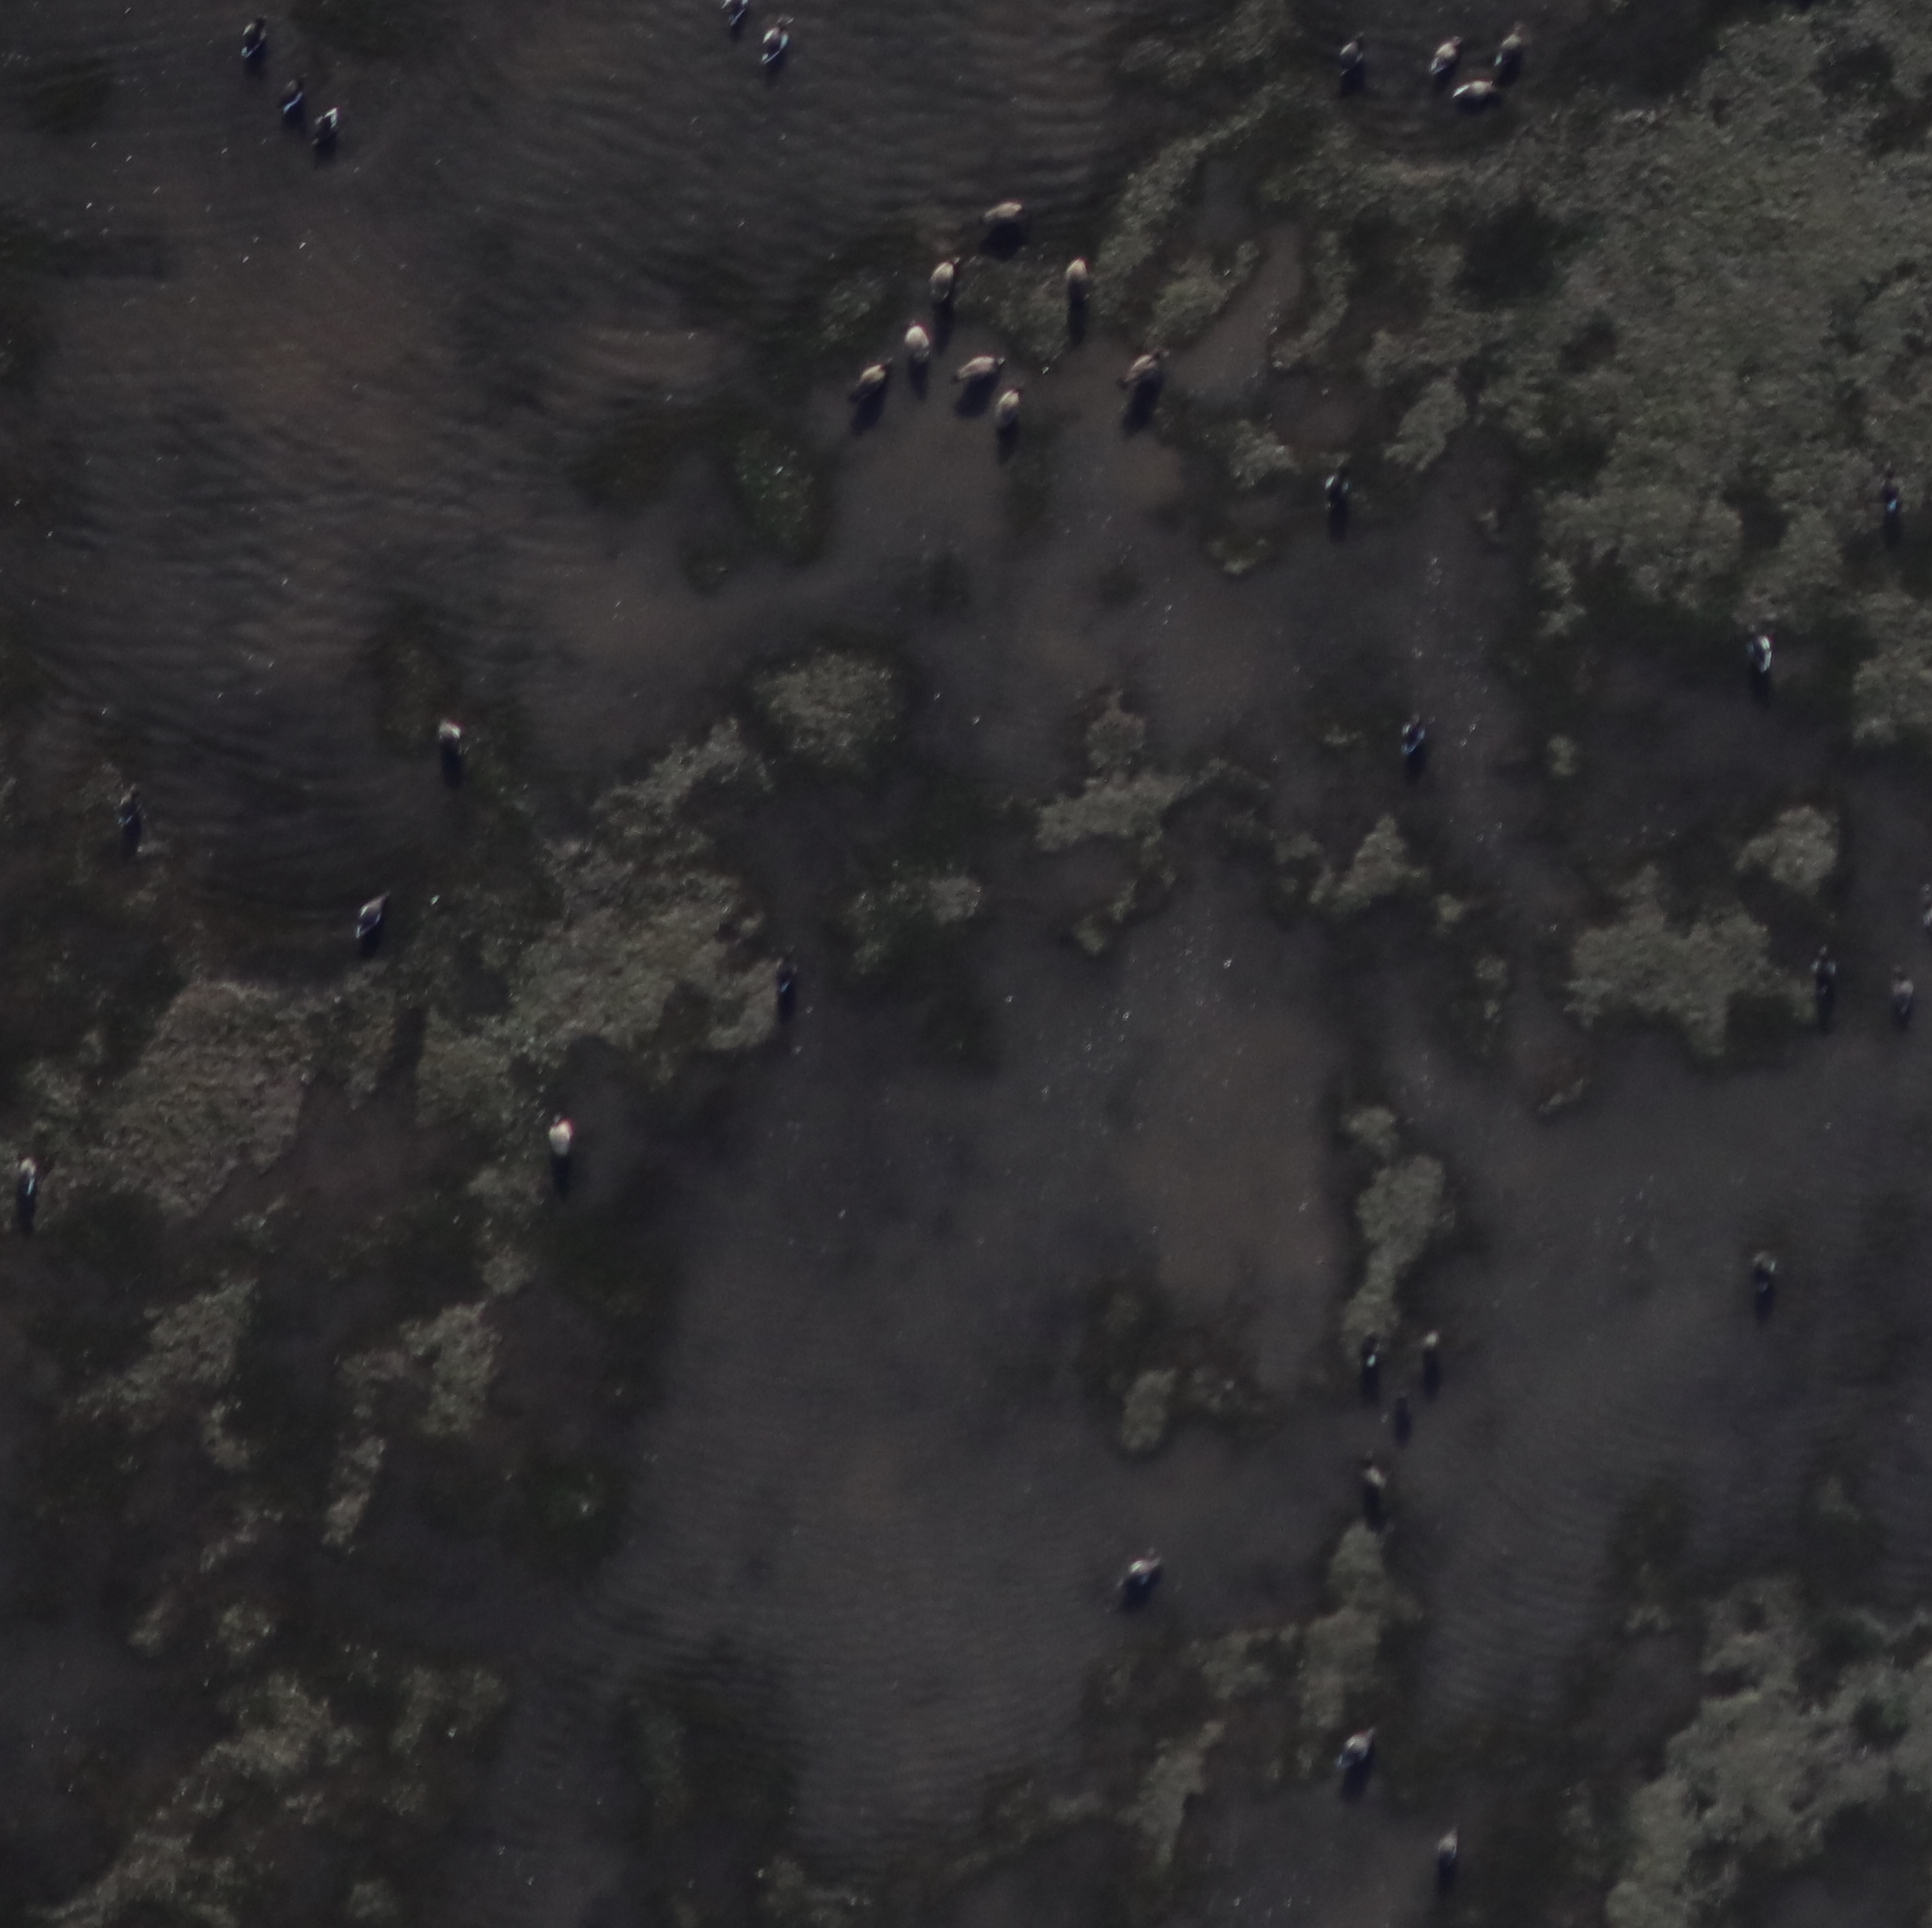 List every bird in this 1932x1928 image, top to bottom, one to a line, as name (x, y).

brant (737, 1)
brant (254, 41)
brant (775, 43)
brant (1520, 48)
brant (1445, 54)
brant (1353, 58)
brant (1479, 91)
brant (293, 96)
brant (327, 126)
Canada goose (1008, 212)
Canada goose (1076, 273)
Canada goose (942, 282)
Canada goose (917, 342)
Canada goose (979, 364)
Canada goose (1144, 368)
Canada goose (871, 381)
Canada goose (1013, 411)
brant (1345, 483)
brant (1891, 499)
brant (1752, 653)
brant (452, 733)
brant (1409, 739)
brant (129, 799)
brant (371, 917)
brant (1825, 968)
brant (783, 972)
brant (1903, 990)
brant (560, 1136)
brant (24, 1179)
brant (1753, 1270)
brant (1433, 1347)
brant (1368, 1350)
brant (1373, 1486)
brant (1140, 1579)
brant (1369, 1752)
brant (1448, 1841)